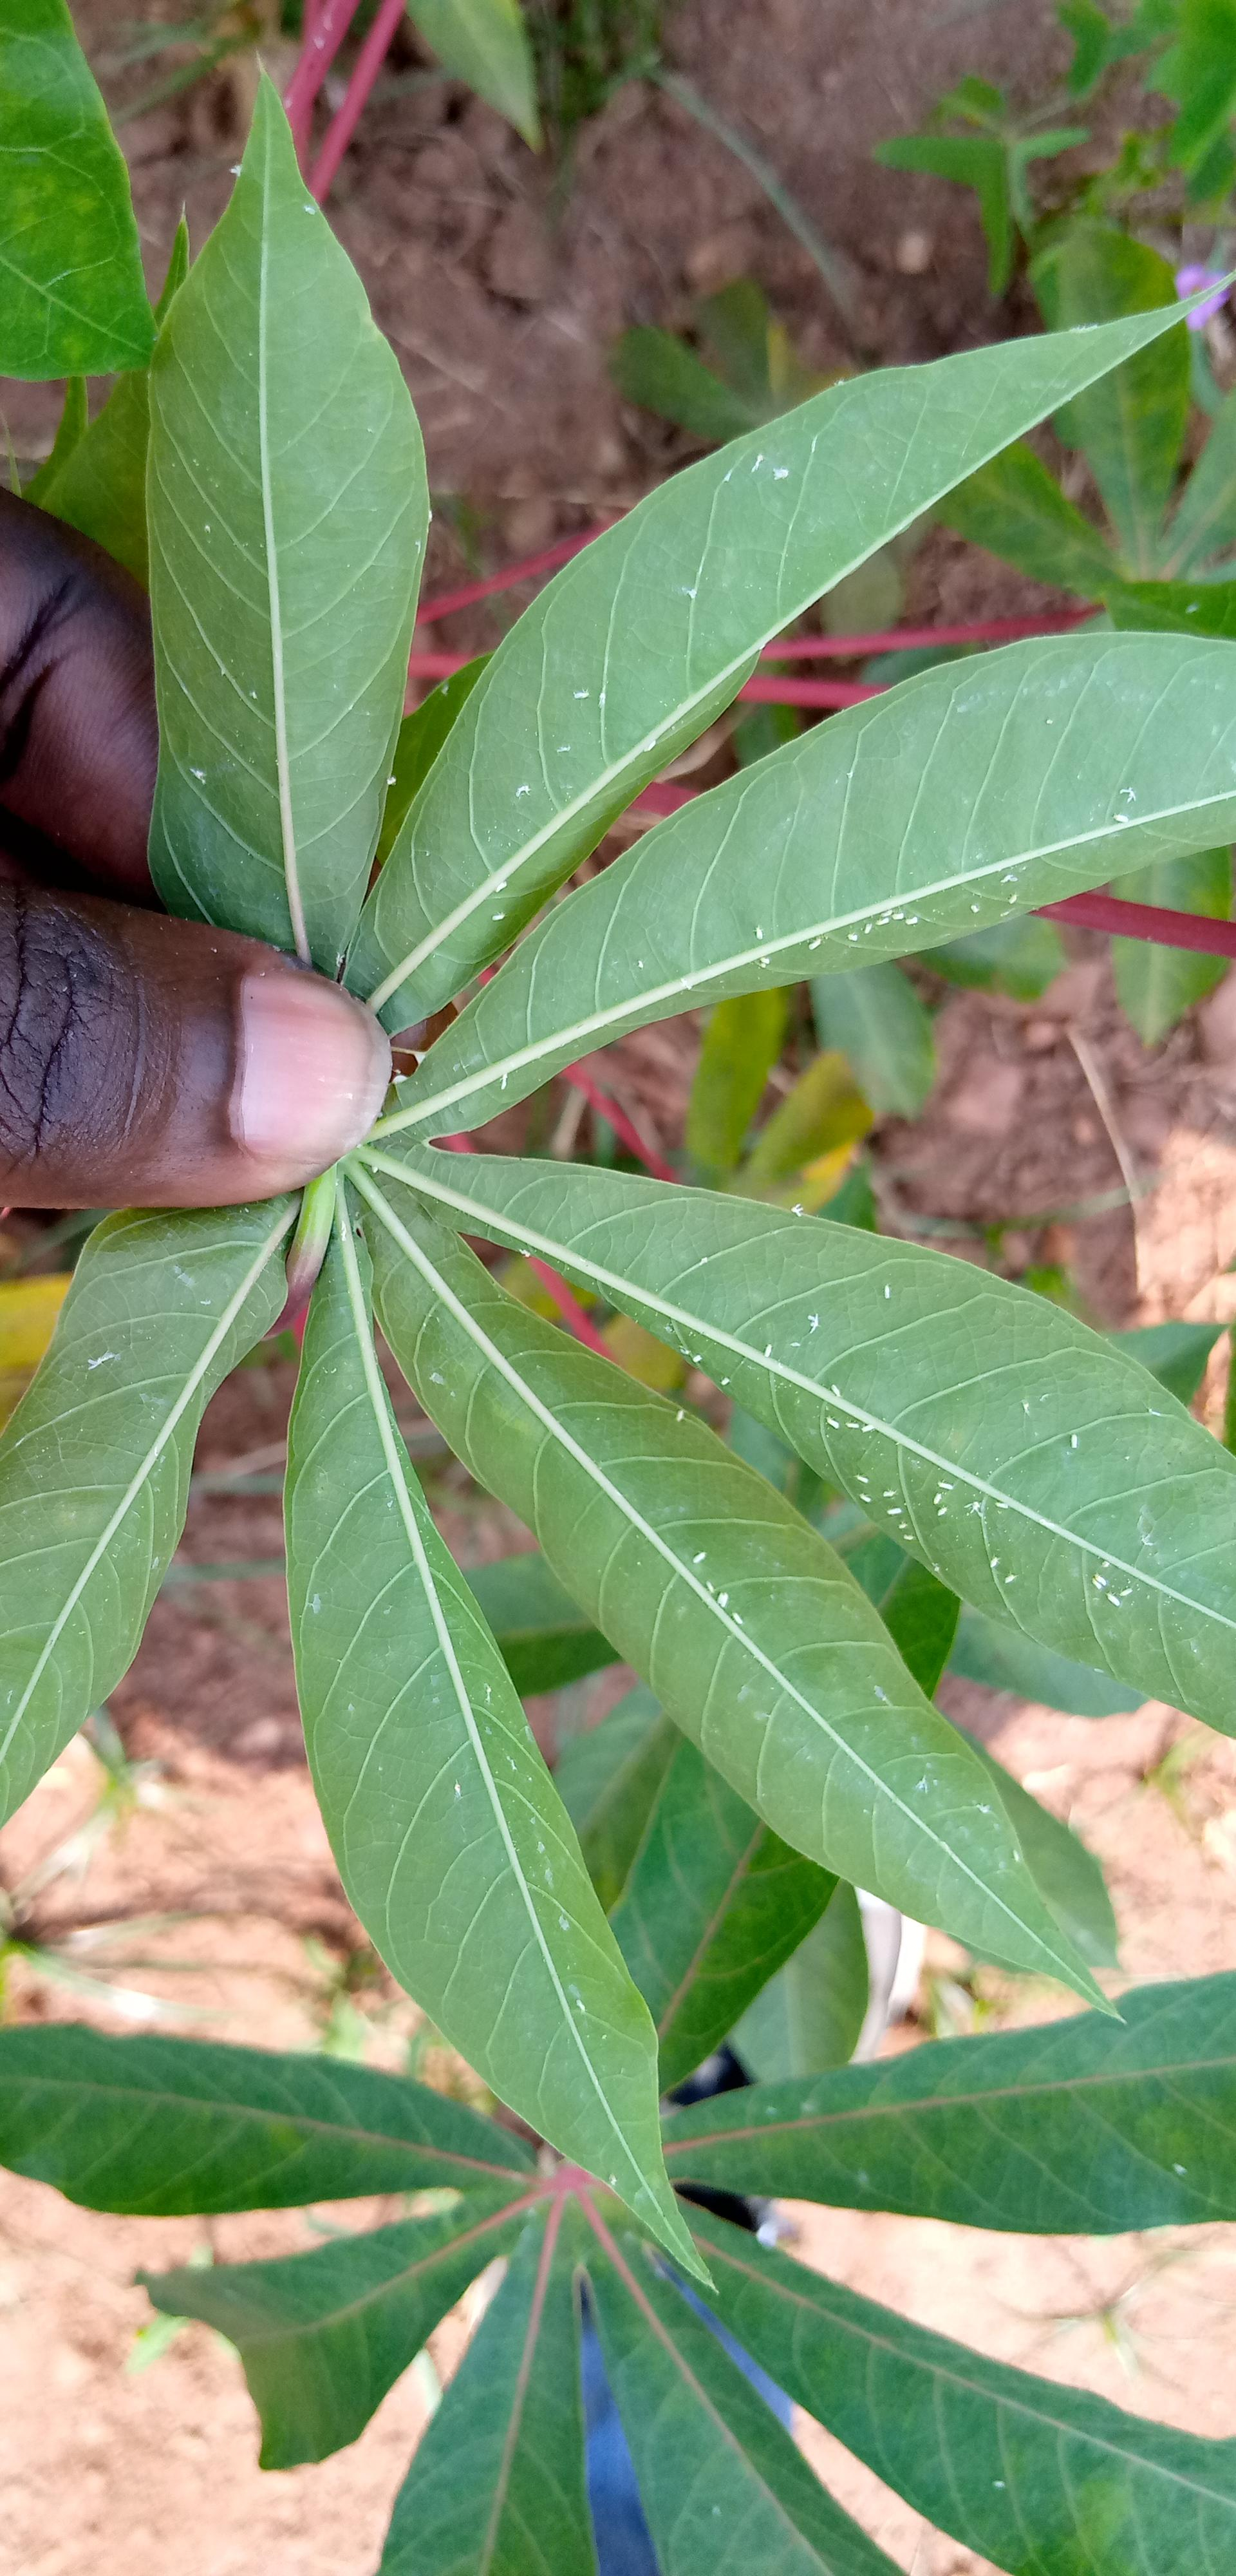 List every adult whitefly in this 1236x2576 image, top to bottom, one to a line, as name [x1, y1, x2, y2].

whitefly [771, 464, 792, 482]
whitefly [574, 688, 591, 701]
whitefly [386, 775, 400, 788]
whitefly [514, 782, 534, 799]
whitefly [1117, 786, 1136, 802]
whitefly [1110, 813, 1130, 821]
whitefly [492, 880, 511, 894]
whitefly [1004, 894, 1020, 909]
whitefly [968, 902, 982, 913]
whitefly [491, 909, 508, 922]
whitefly [905, 916, 920, 925]
whitefly [863, 920, 872, 936]
whitefly [752, 922, 765, 942]
whitefly [844, 931, 859, 943]
whitefly [806, 936, 823, 952]
whitefly [787, 1201, 806, 1218]
whitefly [879, 1284, 892, 1303]
whitefly [806, 1312, 823, 1336]
whitefly [761, 1343, 774, 1359]
whitefly [716, 1374, 735, 1388]
whitefly [828, 1384, 847, 1397]
whitefly [675, 1406, 688, 1423]
whitefly [825, 1413, 839, 1428]
whitefly [864, 1424, 881, 1433]
whitefly [1067, 1432, 1080, 1454]
whitefly [853, 1472, 870, 1486]
whitefly [936, 1479, 956, 1490]
whitefly [883, 1490, 900, 1499]
whitefly [857, 1492, 876, 1504]
whitefly [993, 1498, 1008, 1511]
whitefly [887, 1505, 905, 1518]
whitefly [936, 1506, 948, 1517]
whitefly [901, 1531, 917, 1544]
whitefly [688, 1551, 709, 1564]
whitefly [988, 1555, 999, 1570]
whitefly [1001, 1571, 1018, 1589]
whitefly [1118, 1583, 1136, 1598]
whitefly [1105, 1590, 1122, 1611]
whitefly [717, 1591, 731, 1609]
whitefly [732, 1611, 744, 1629]